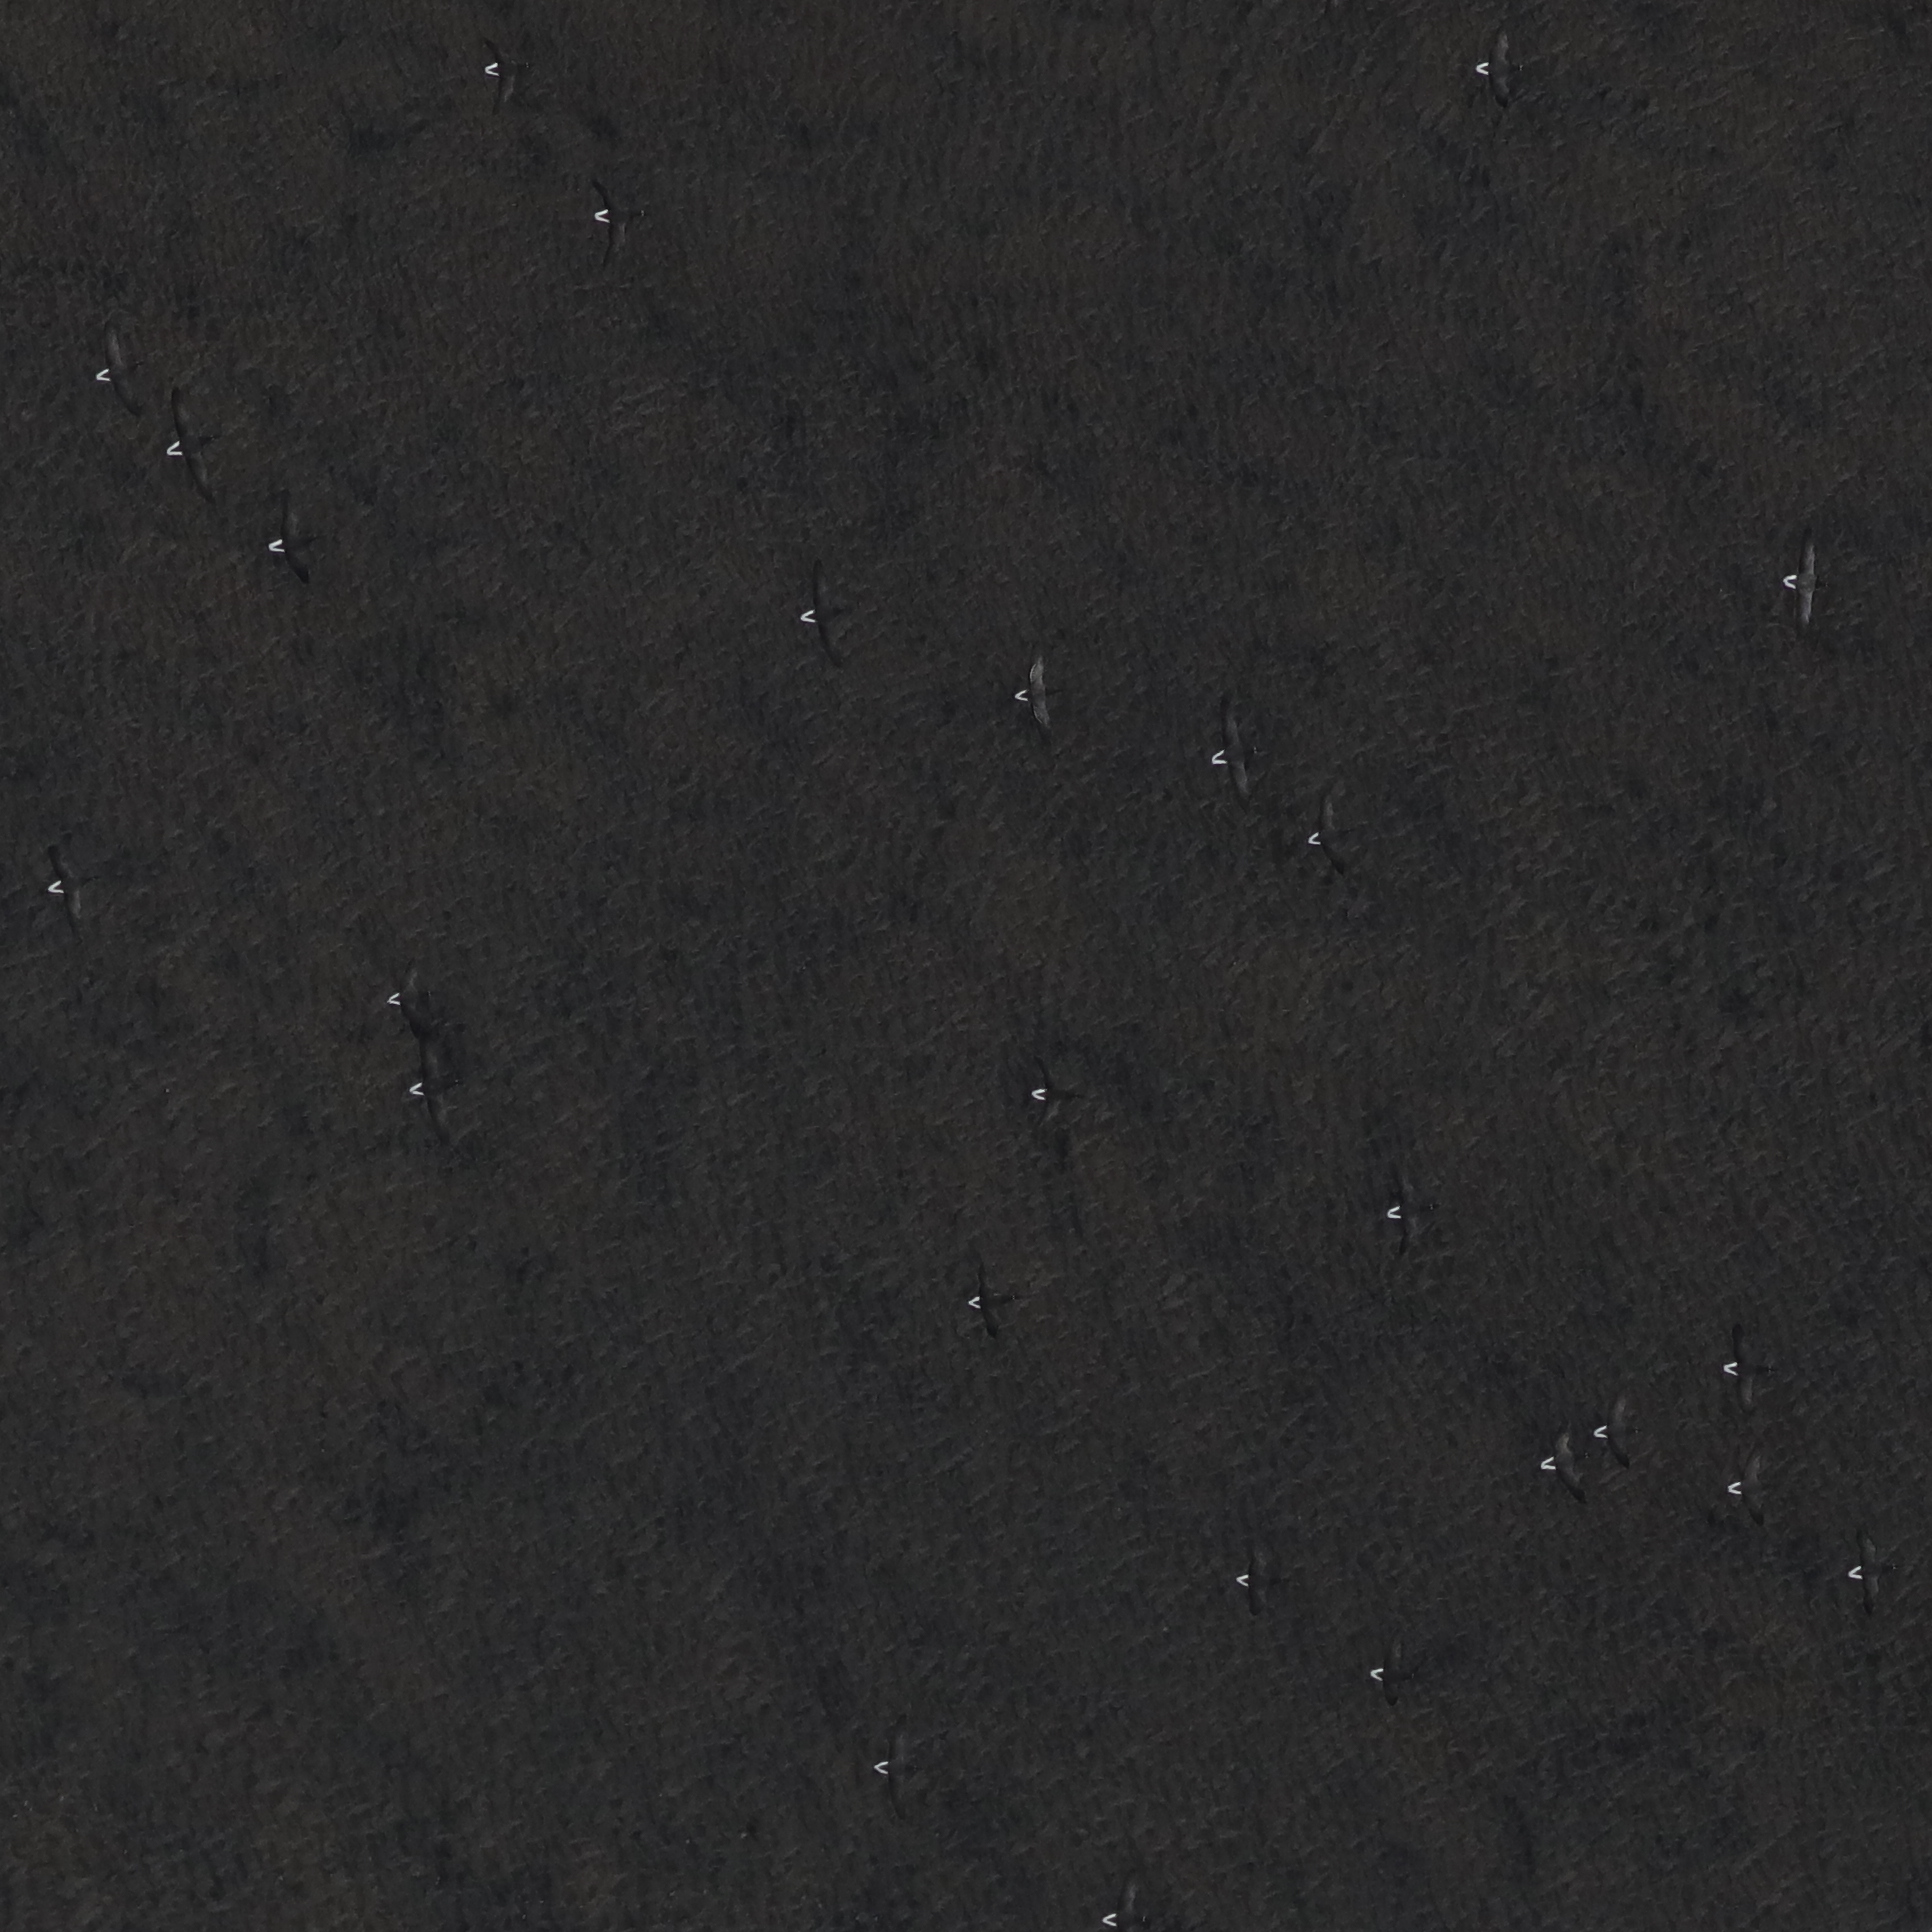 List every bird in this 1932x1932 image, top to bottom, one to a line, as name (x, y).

brant (498, 68)
brant (1500, 68)
brant (615, 213)
brant (108, 373)
brant (188, 450)
brant (279, 545)
brant (1801, 582)
brant (823, 612)
brant (1041, 694)
brant (1222, 758)
brant (1328, 837)
brant (72, 886)
brant (410, 996)
brant (434, 1089)
brant (1057, 1097)
brant (1399, 1211)
brant (989, 1301)
brant (1747, 1370)
brant (1618, 1432)
brant (1564, 1461)
brant (1738, 1489)
brant (1859, 1573)
brant (1261, 1582)
brant (1390, 1674)
brant (898, 1770)
brant (1123, 1919)